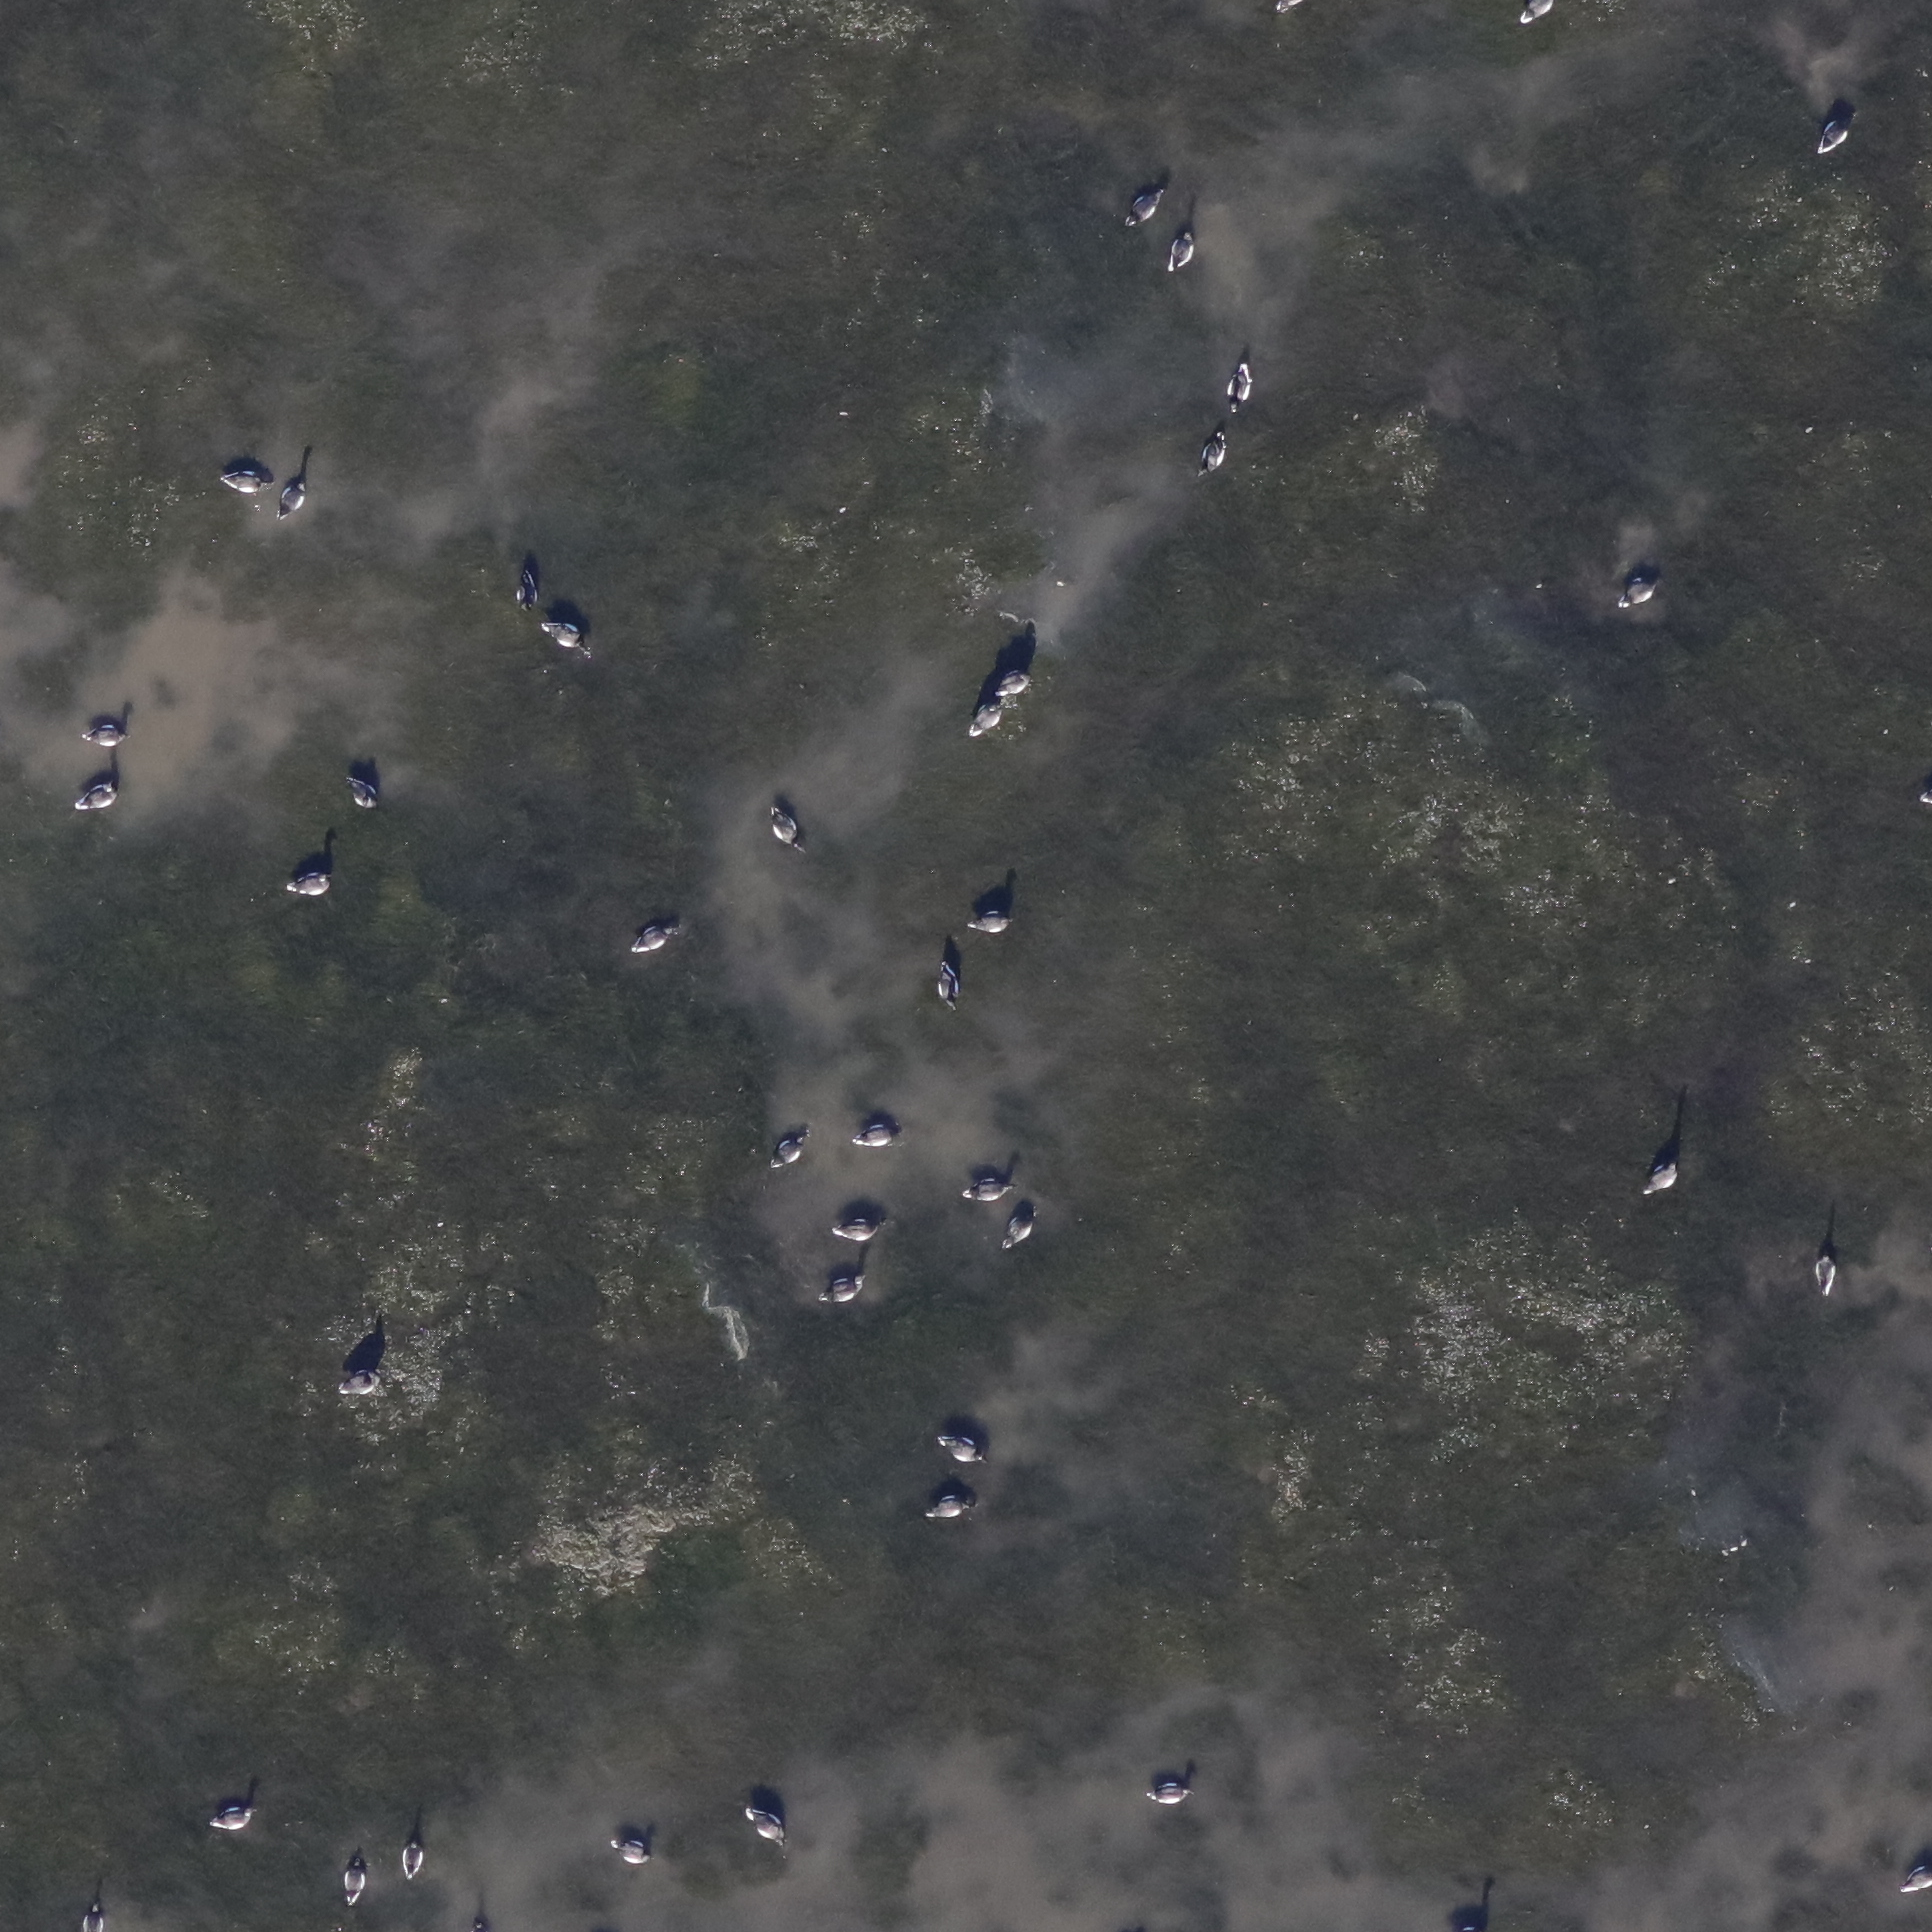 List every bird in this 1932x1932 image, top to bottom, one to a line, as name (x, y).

brant (1537, 2)
brant (1834, 134)
brant (1144, 206)
brant (1179, 252)
brant (1238, 385)
brant (1211, 456)
brant (244, 479)
brant (292, 499)
brant (530, 587)
brant (1637, 591)
brant (568, 635)
brant (1016, 686)
brant (988, 721)
brant (105, 734)
brant (363, 790)
brant (96, 796)
brant (784, 825)
brant (310, 884)
brant (994, 920)
brant (654, 938)
brant (949, 985)
brant (879, 1135)
brant (784, 1152)
brant (1661, 1178)
brant (987, 1192)
brant (857, 1229)
brant (1017, 1231)
brant (1824, 1271)
brant (841, 1289)
brant (357, 1385)
brant (961, 1448)
brant (948, 1506)
brant (1168, 1792)
brant (234, 1818)
brant (767, 1824)
brant (633, 1850)
brant (413, 1859)
brant (1921, 1876)
brant (355, 1880)
brant (91, 1926)